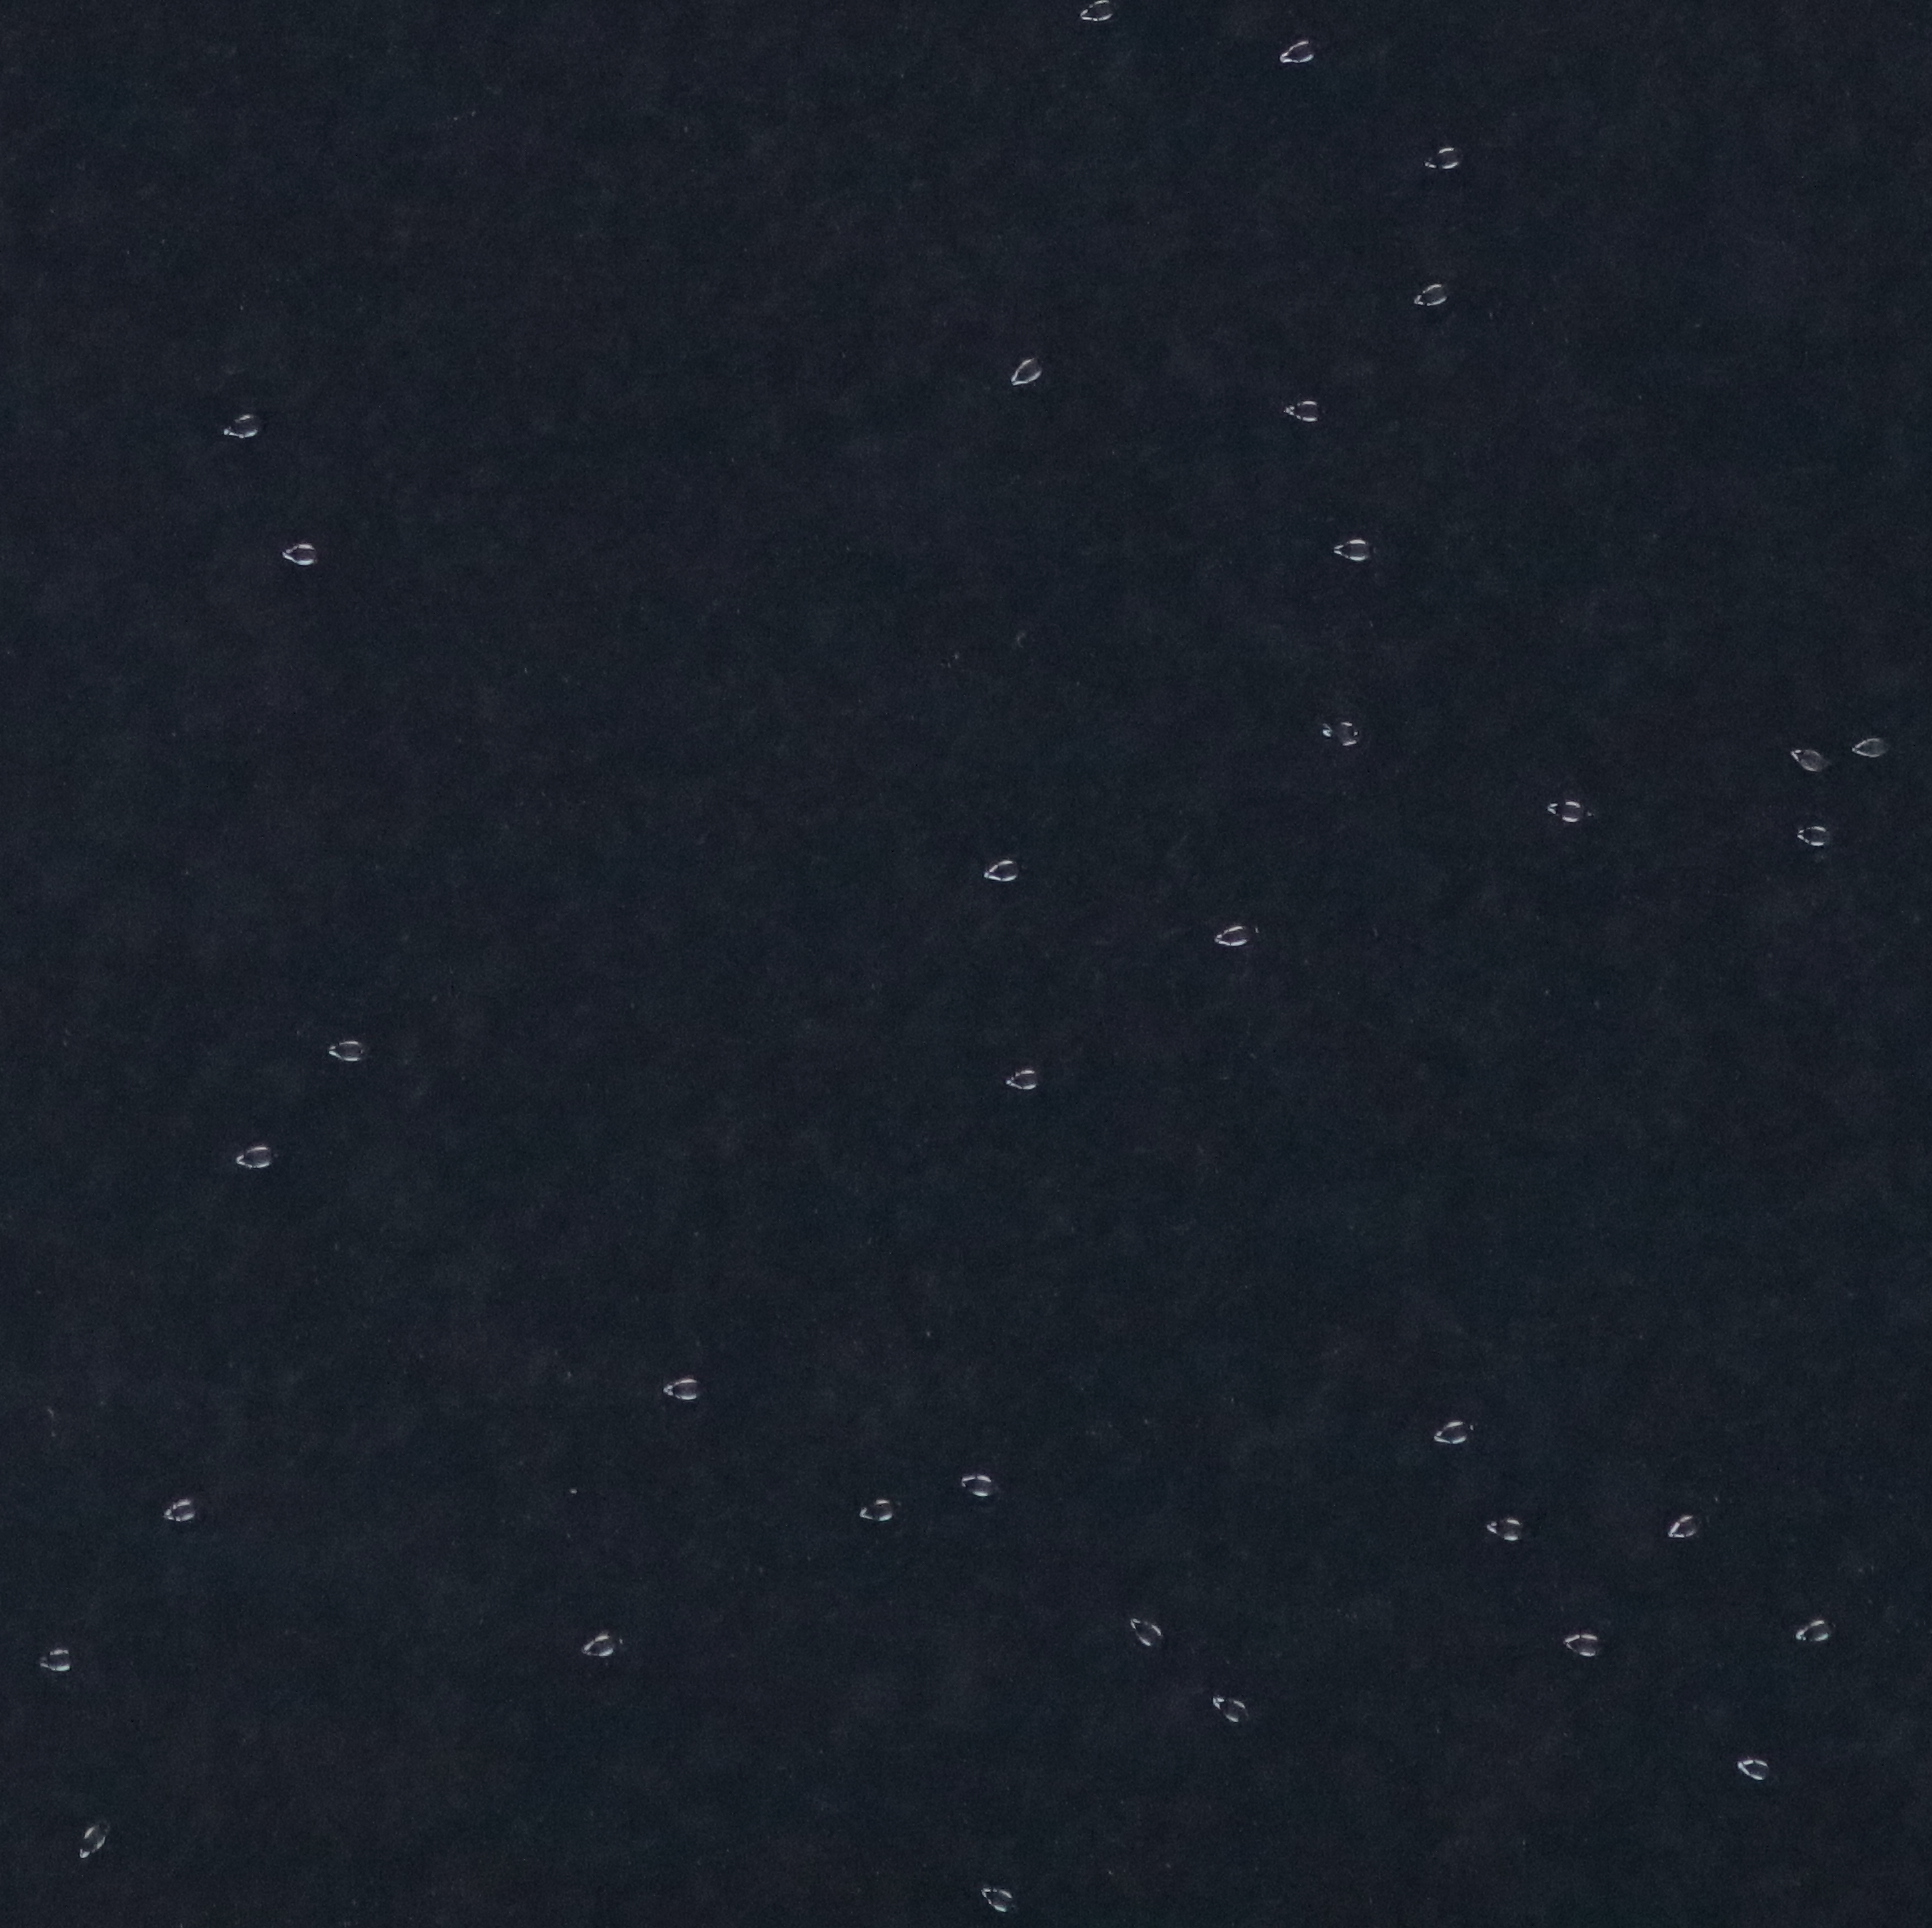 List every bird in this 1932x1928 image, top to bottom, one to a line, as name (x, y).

brant (1100, 10)
brant (1301, 51)
brant (1445, 159)
brant (1433, 295)
brant (1028, 370)
brant (1307, 411)
brant (245, 427)
brant (1357, 551)
brant (302, 554)
brant (1343, 734)
brant (1873, 747)
brant (1811, 760)
brant (1571, 810)
brant (1816, 835)
brant (1006, 870)
brant (1238, 935)
brant (350, 1051)
brant (1026, 1078)
brant (258, 1157)
brant (685, 1389)
brant (1455, 1433)
brant (979, 1485)
brant (880, 1510)
brant (184, 1511)
brant (1687, 1525)
brant (1508, 1529)
brant (1816, 1631)
brant (1147, 1634)
brant (603, 1645)
brant (1587, 1645)
brant (57, 1659)
brant (1233, 1710)
brant (1758, 1771)
brant (95, 1839)
brant (1001, 1902)